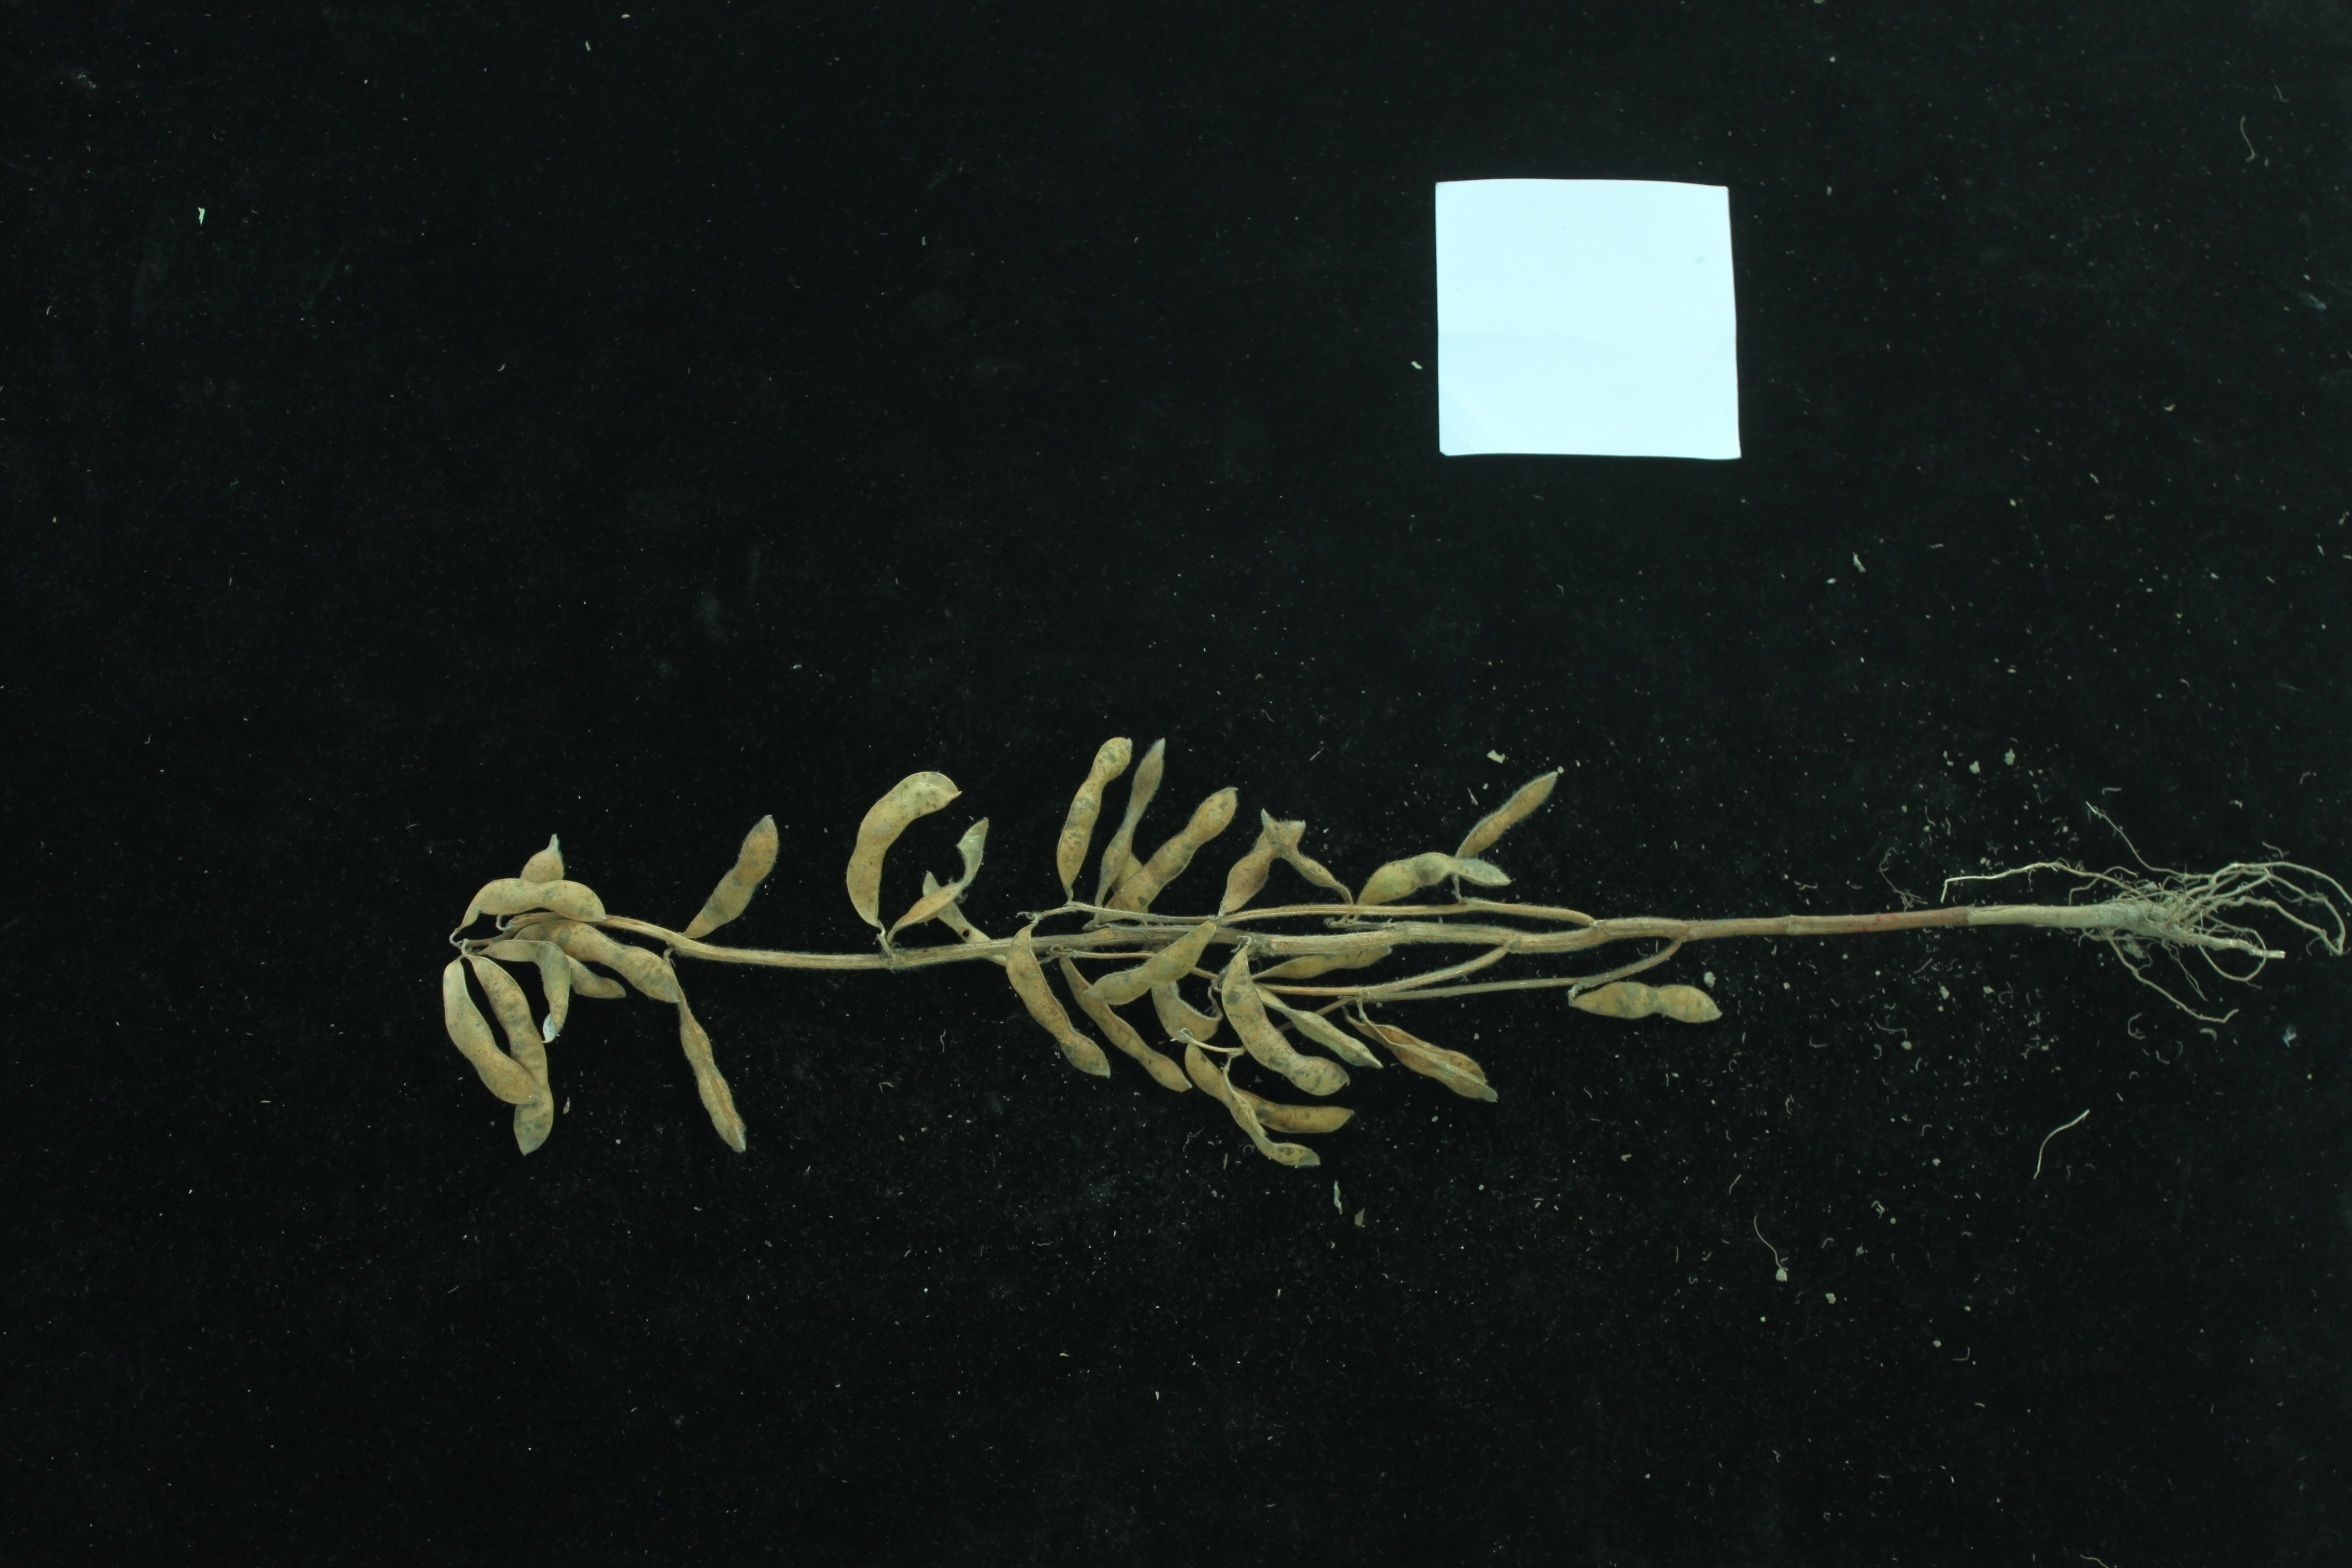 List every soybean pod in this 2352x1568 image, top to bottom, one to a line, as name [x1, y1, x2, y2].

soybean pod [1057, 737, 1130, 893]
soybean pod [1095, 738, 1164, 906]
soybean pod [846, 770, 958, 924]
soybean pod [1454, 771, 1557, 886]
soybean pod [1103, 787, 1235, 919]
soybean pod [1262, 809, 1352, 901]
soybean pod [681, 815, 777, 937]
soybean pod [891, 818, 987, 933]
soybean pod [1218, 822, 1303, 913]
soybean pod [520, 833, 563, 881]
soybean pod [1359, 852, 1509, 904]
soybean pod [923, 870, 992, 943]
soybean pod [462, 878, 606, 926]
soybean pod [1083, 919, 1215, 1004]
soybean pod [515, 921, 678, 1000]
soybean pod [1006, 921, 1110, 1076]
soybean pod [479, 939, 570, 1043]
soybean pod [1222, 942, 1348, 1094]
soybean pod [1253, 948, 1390, 977]
soybean pod [465, 954, 553, 1152]
soybean pod [565, 954, 626, 997]
soybean pod [1059, 954, 1190, 1090]
soybean pod [442, 960, 538, 1103]
soybean pod [668, 968, 743, 1151]
soybean pod [1150, 979, 1222, 1043]
soybean pod [1253, 982, 1383, 1066]
soybean pod [1570, 982, 1721, 1020]
soybean pod [1346, 1012, 1497, 1100]
soybean pod [1185, 1038, 1353, 1133]
soybean pod [1222, 1060, 1320, 1166]